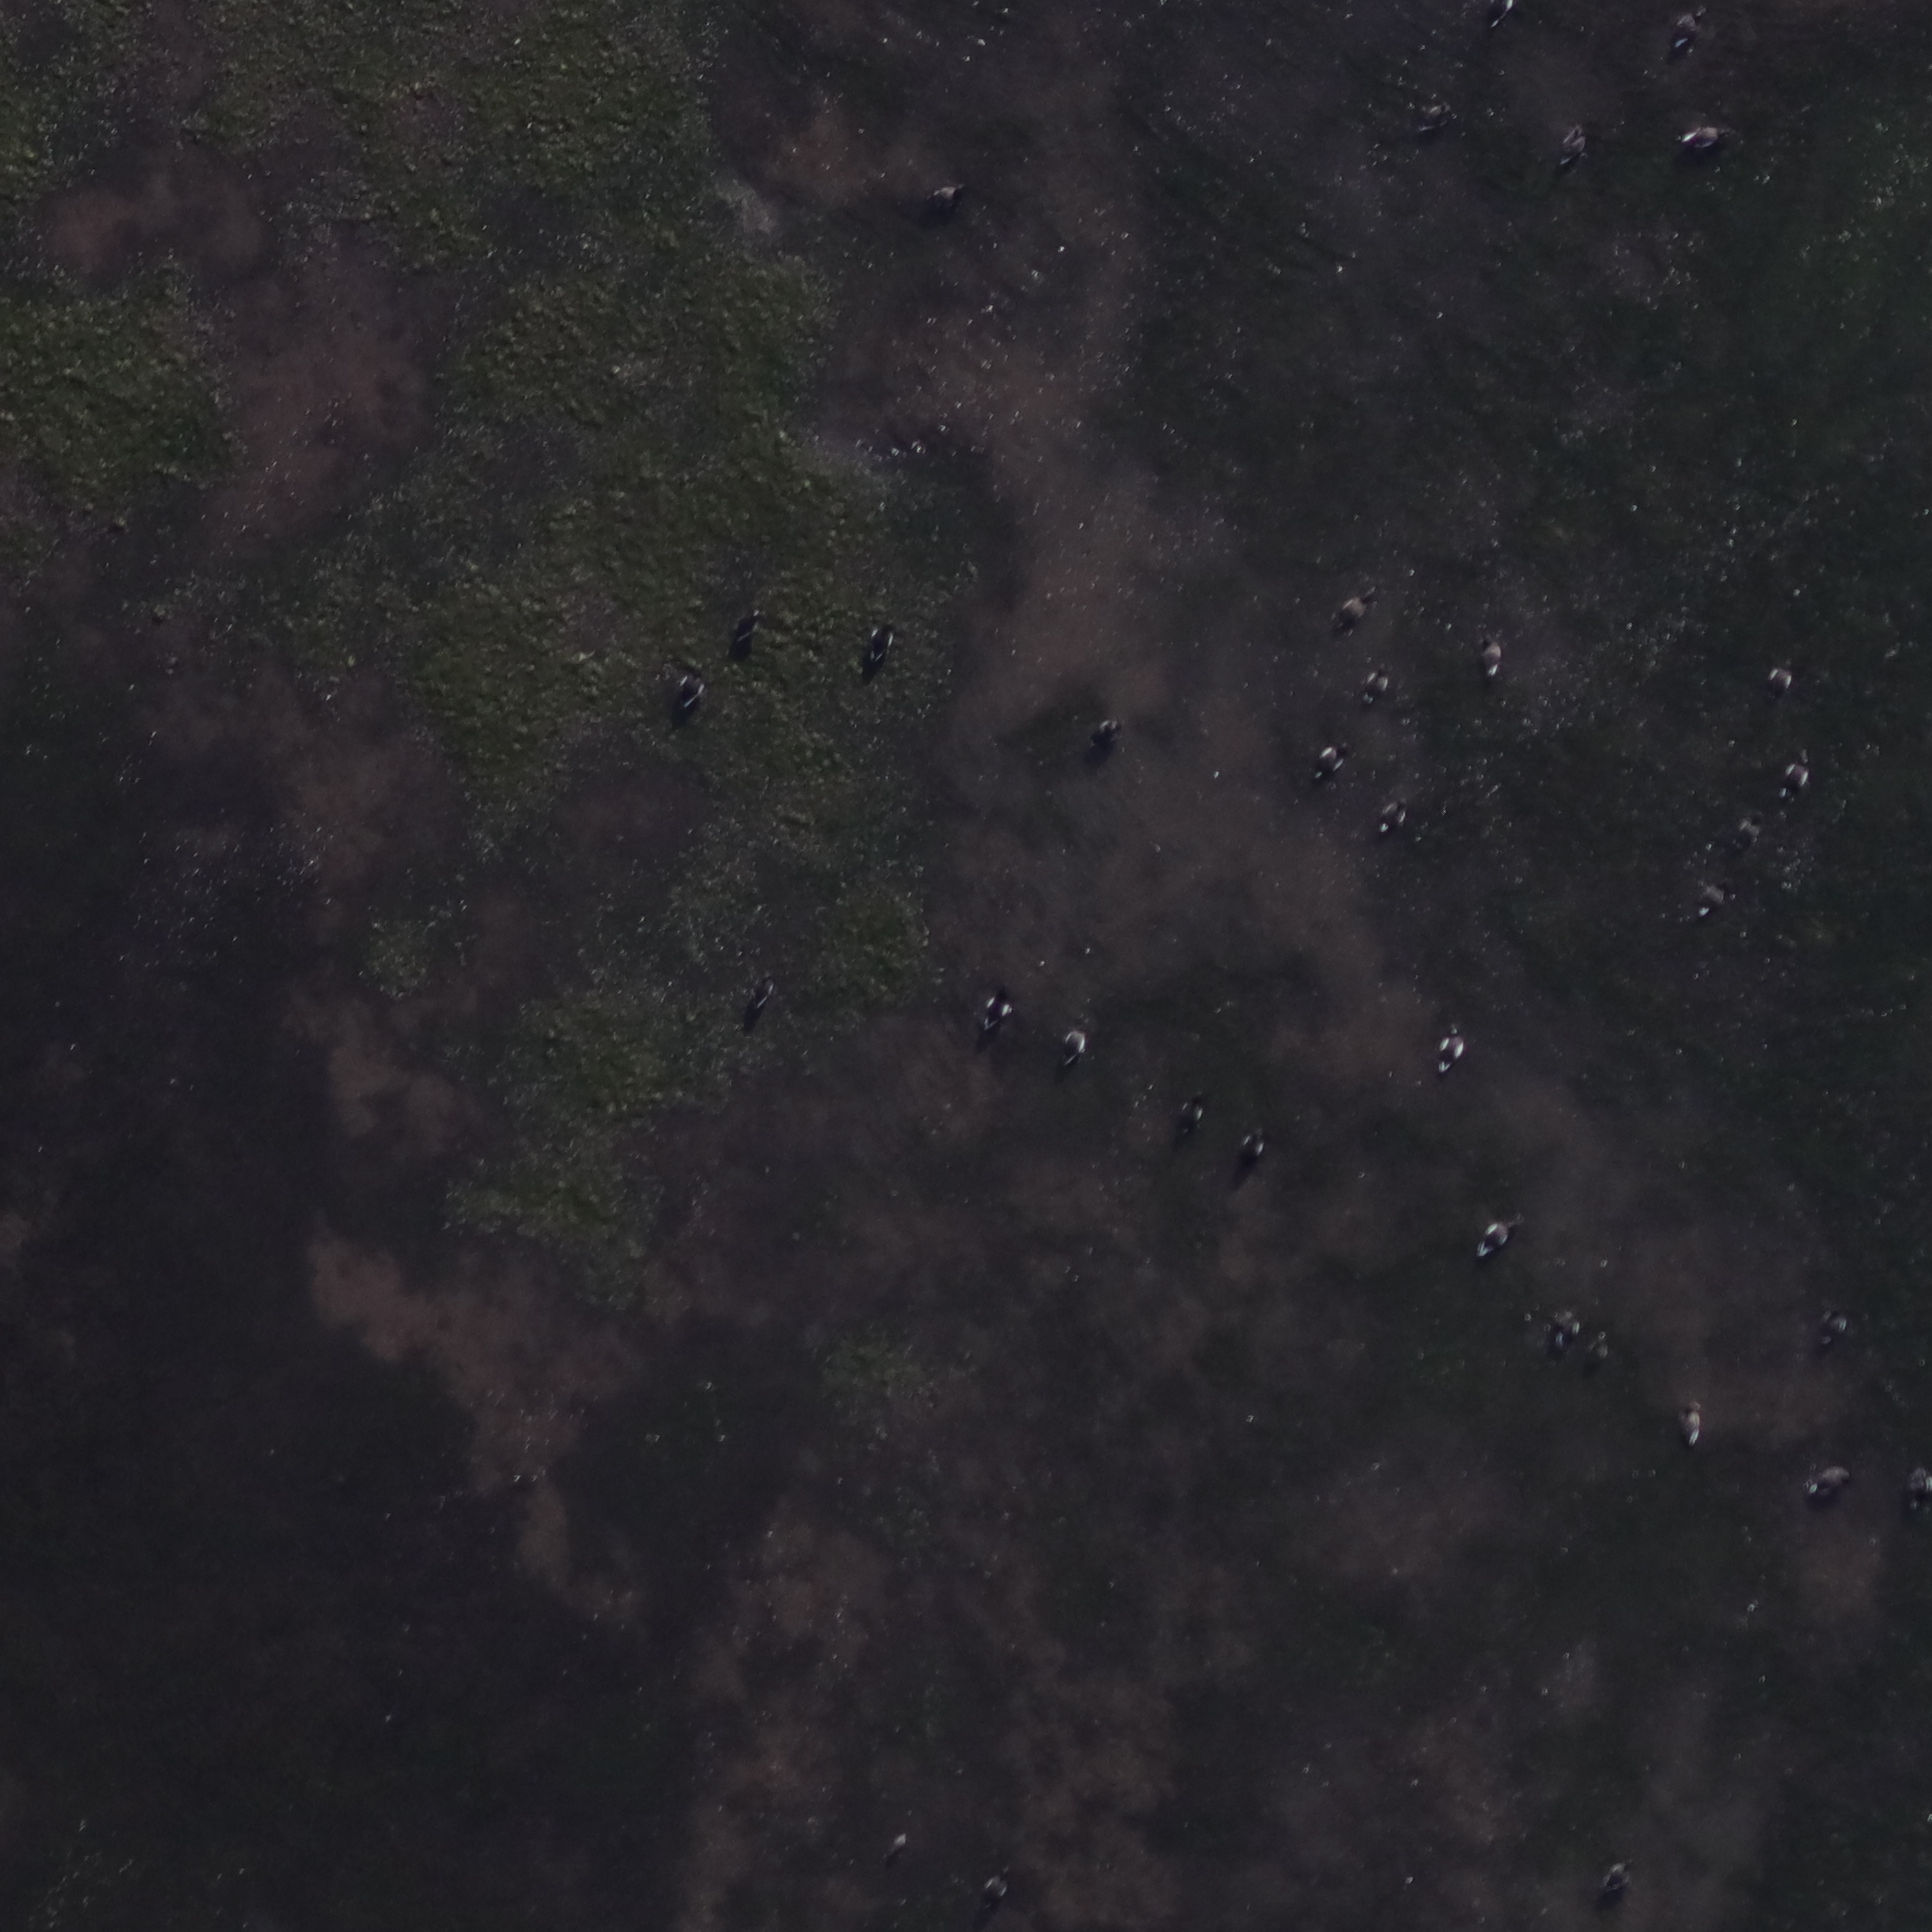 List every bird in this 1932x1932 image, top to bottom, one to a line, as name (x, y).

brant (1499, 4)
brant (1682, 25)
brant (1438, 121)
brant (1706, 135)
brant (1574, 152)
brant (946, 196)
brant (1356, 610)
brant (752, 629)
brant (877, 645)
brant (1498, 659)
brant (1780, 679)
brant (1376, 684)
brant (695, 688)
brant (1107, 727)
brant (1330, 761)
brant (1796, 775)
brant (1391, 815)
brant (1754, 826)
brant (1707, 899)
brant (757, 992)
brant (996, 1013)
brant (1073, 1046)
brant (1449, 1050)
brant (1193, 1109)
brant (1254, 1144)
brant (1497, 1237)
brant (1830, 1318)
brant (1563, 1330)
brant (1601, 1353)
brant (1690, 1424)
brant (1829, 1480)
brant (1920, 1486)
brant (1625, 1881)
brant (997, 1890)